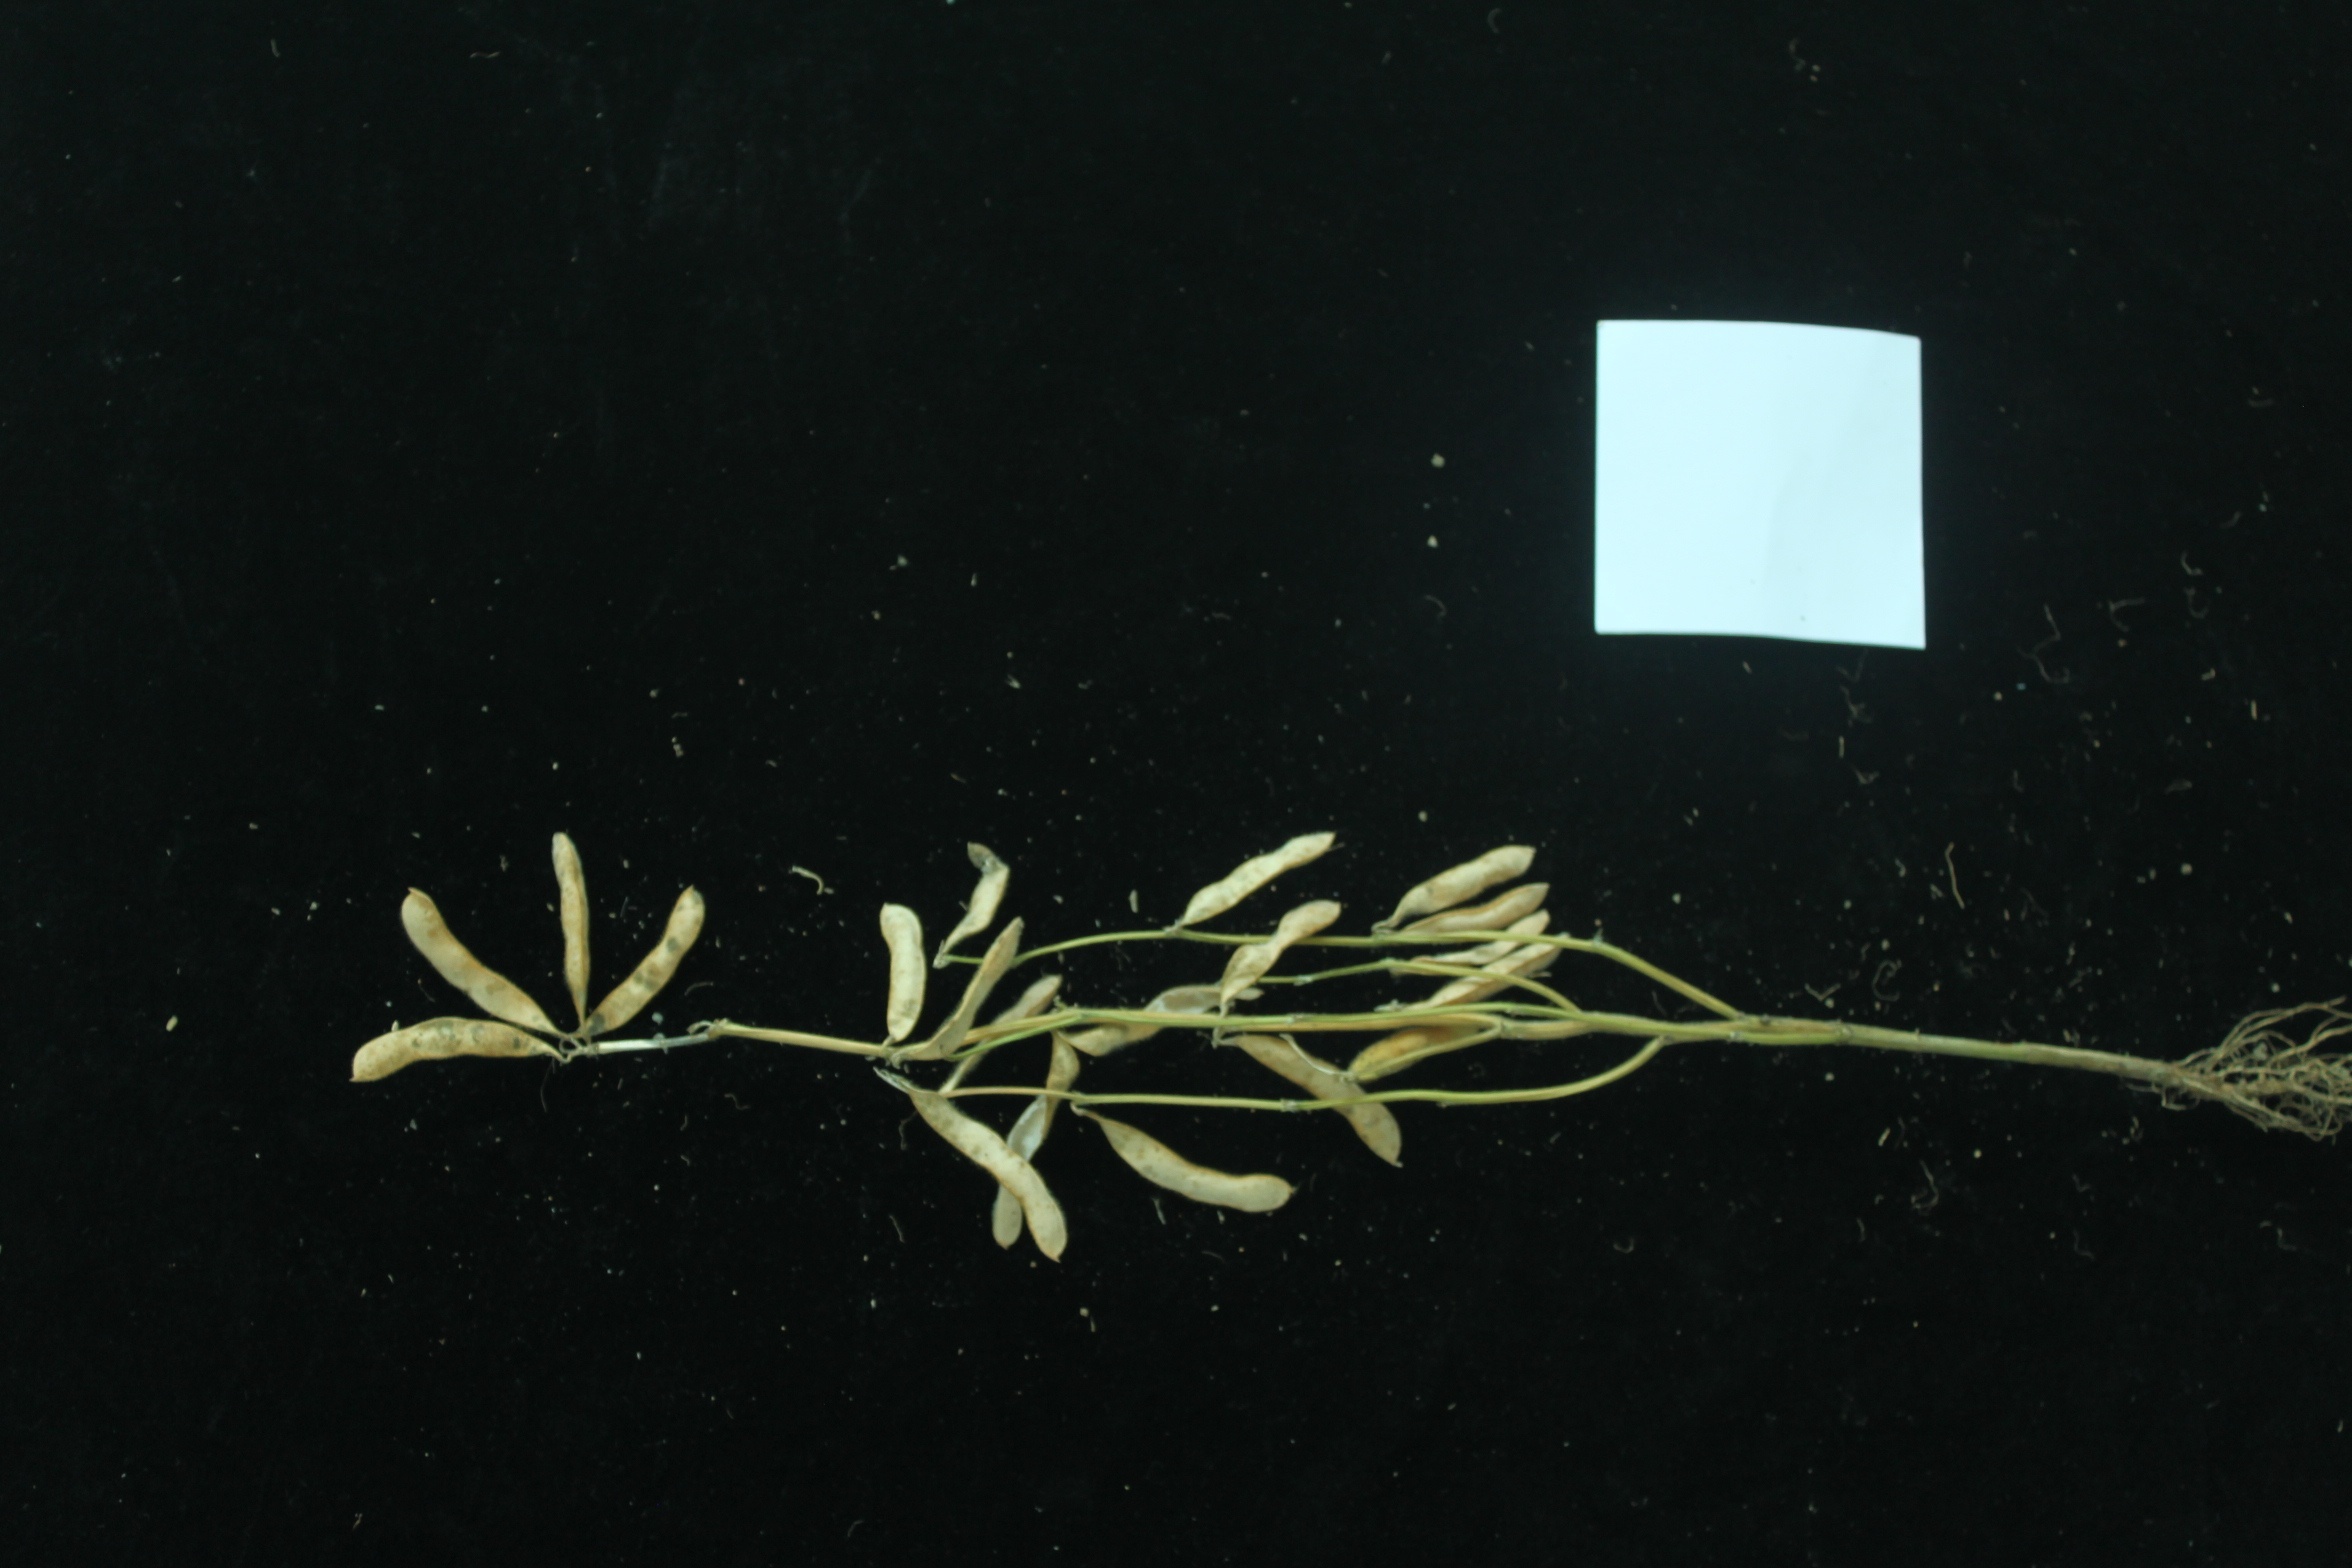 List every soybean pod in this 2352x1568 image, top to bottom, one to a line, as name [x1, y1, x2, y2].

soybean pod [552, 832, 591, 1031]
soybean pod [1169, 832, 1337, 929]
soybean pod [937, 837, 1010, 959]
soybean pod [1371, 846, 1538, 929]
soybean pod [1397, 880, 1554, 939]
soybean pod [580, 883, 701, 1041]
soybean pod [401, 889, 561, 1035]
soybean pod [1218, 900, 1341, 1031]
soybean pod [877, 902, 927, 1045]
soybean pod [1415, 911, 1547, 967]
soybean pod [893, 915, 1027, 1064]
soybean pod [1382, 935, 1570, 1013]
soybean pod [954, 974, 1064, 1086]
soybean pod [1057, 984, 1261, 1057]
soybean pod [1336, 1014, 1485, 1084]
soybean pod [347, 1019, 550, 1085]
soybean pod [993, 1032, 1077, 1251]
soybean pod [1225, 1036, 1401, 1173]
soybean pod [881, 1070, 1067, 1264]
soybean pod [1076, 1113, 1295, 1217]